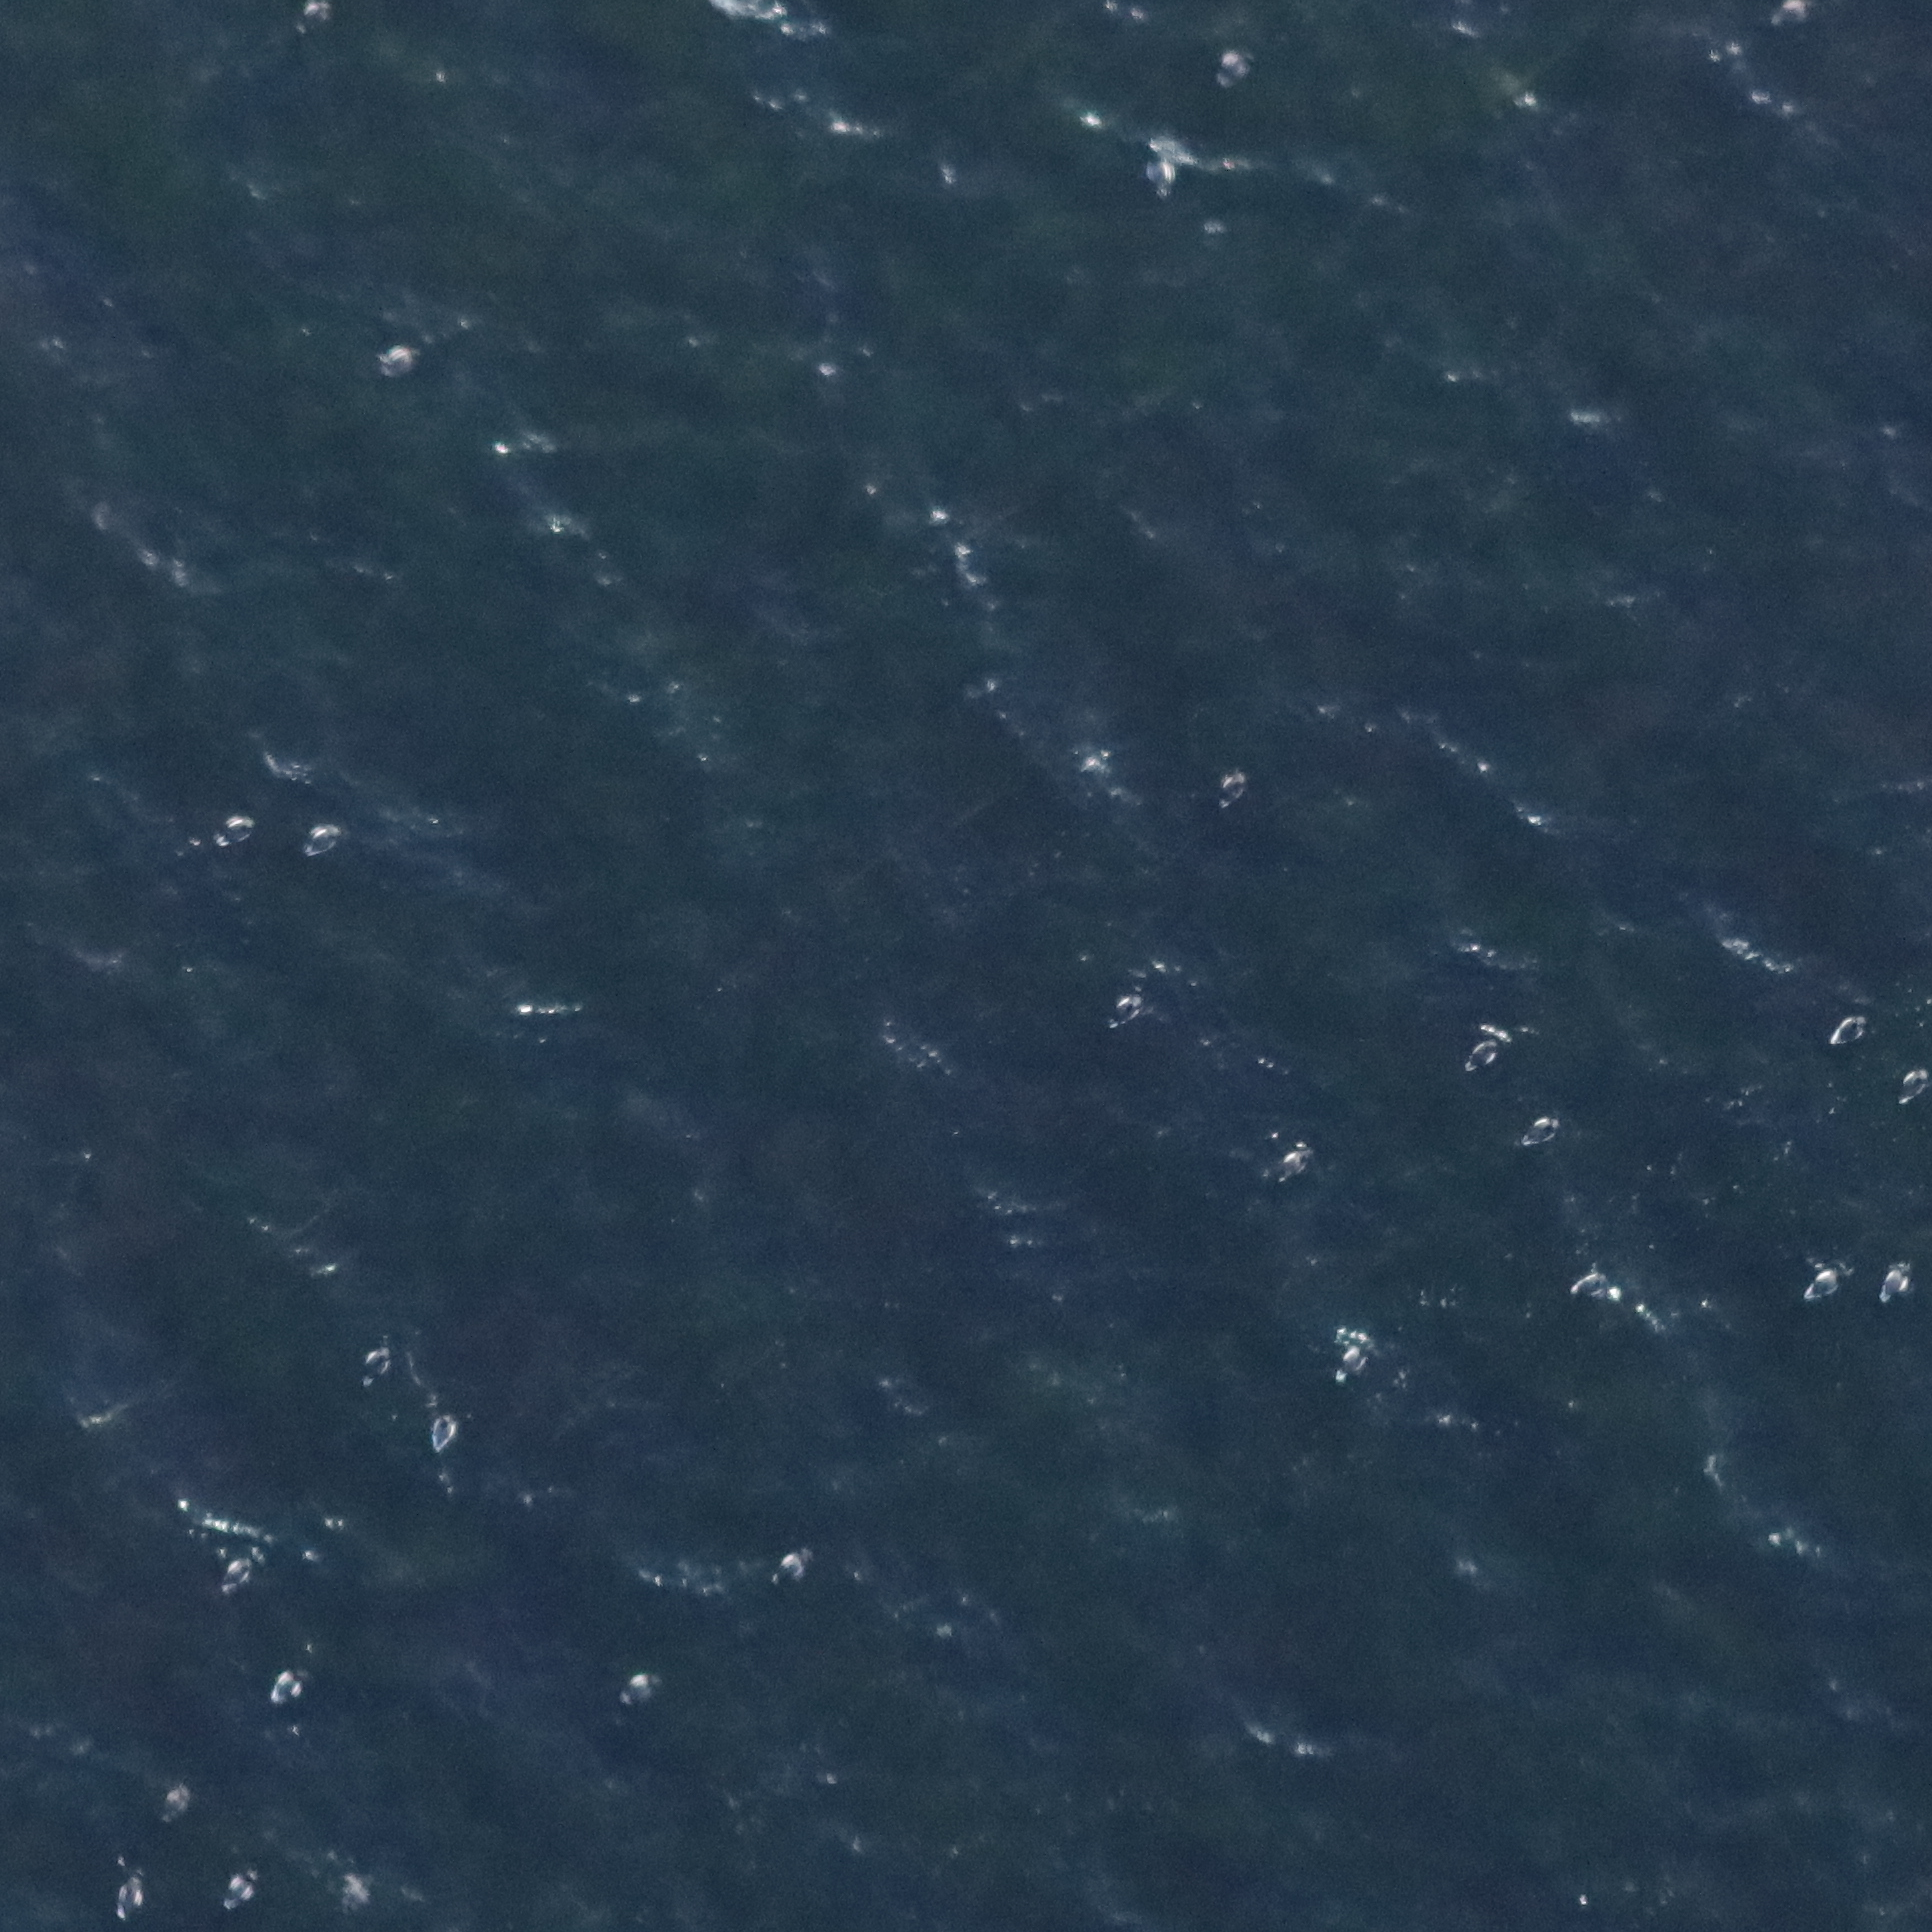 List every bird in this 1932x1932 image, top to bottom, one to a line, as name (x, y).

brant (1795, 13)
brant (314, 17)
brant (1237, 71)
brant (1159, 181)
brant (403, 362)
brant (1231, 789)
brant (234, 835)
brant (323, 839)
brant (1124, 1011)
brant (1852, 1033)
brant (1487, 1051)
brant (1910, 1087)
brant (1541, 1135)
brant (1293, 1165)
brant (1896, 1280)
brant (1594, 1285)
brant (1825, 1286)
brant (1353, 1361)
brant (374, 1362)
brant (443, 1431)
brant (787, 1567)
brant (239, 1575)
brant (631, 1687)
brant (286, 1690)
brant (179, 1803)
brant (242, 1894)
brant (131, 1899)